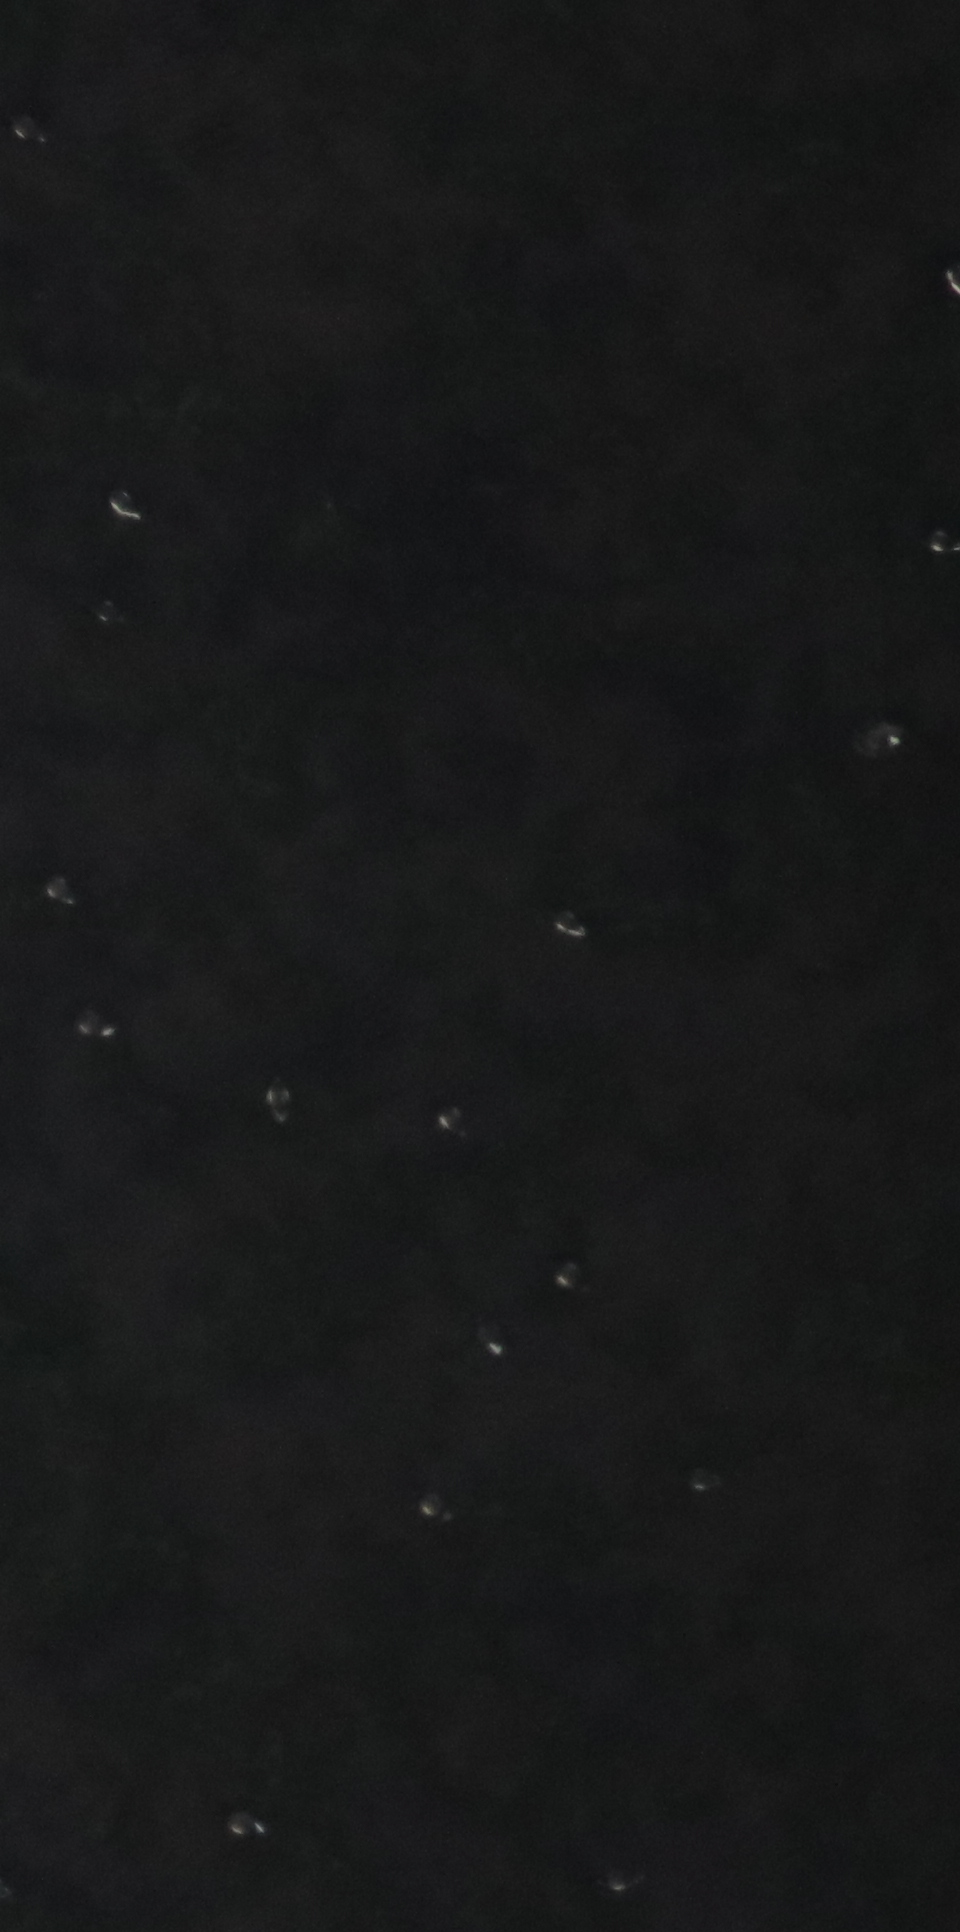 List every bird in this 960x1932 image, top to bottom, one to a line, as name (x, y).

brant (29, 128)
brant (125, 501)
brant (102, 615)
brant (886, 735)
brant (54, 891)
brant (574, 928)
brant (89, 1023)
brant (278, 1100)
brant (444, 1118)
brant (571, 1276)
brant (493, 1343)
brant (693, 1479)
brant (439, 1504)
brant (244, 1825)
brant (614, 1889)